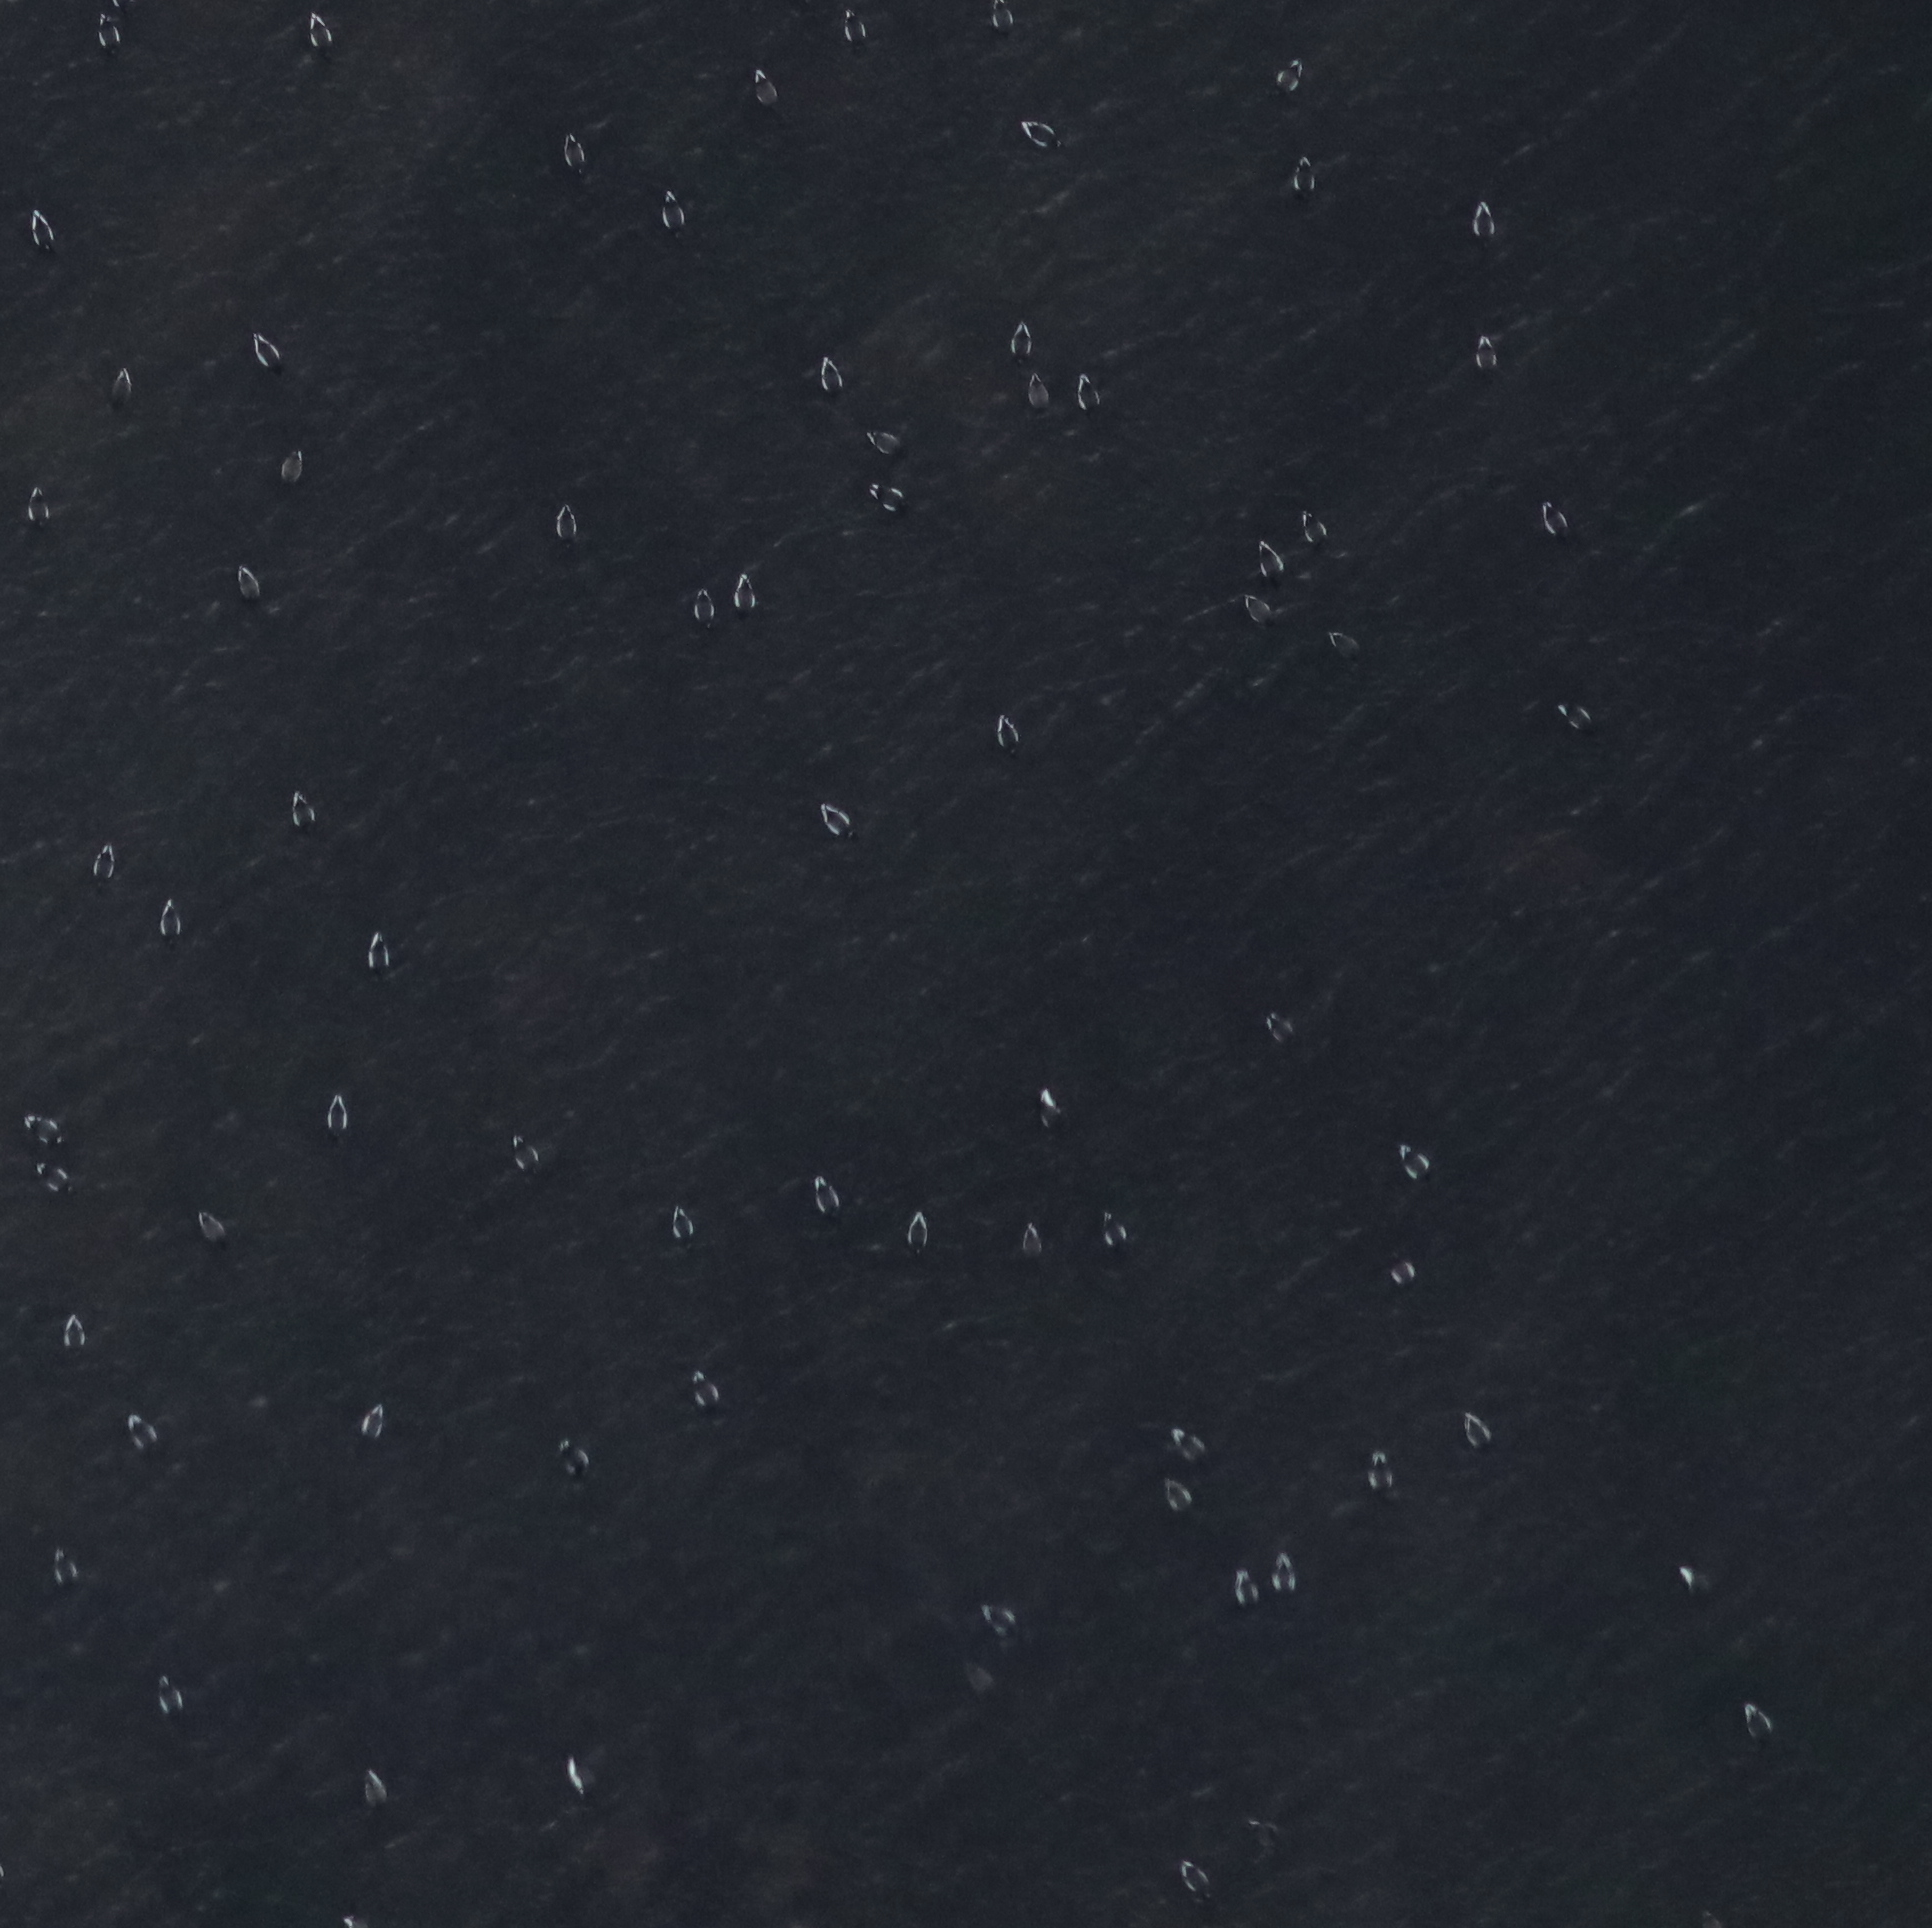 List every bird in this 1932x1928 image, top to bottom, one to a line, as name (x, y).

brant (1003, 19)
brant (857, 32)
brant (320, 35)
brant (106, 40)
brant (1287, 78)
brant (764, 90)
brant (1042, 135)
brant (574, 152)
brant (1305, 177)
brant (673, 213)
brant (1483, 225)
brant (42, 232)
brant (1022, 342)
brant (267, 352)
brant (1485, 355)
brant (832, 376)
brant (121, 387)
brant (1037, 390)
brant (1087, 392)
brant (886, 440)
brant (294, 468)
brant (890, 497)
brant (36, 507)
brant (1555, 520)
brant (567, 525)
brant (1314, 531)
brant (1269, 561)
brant (251, 585)
brant (744, 594)
brant (701, 606)
brant (1260, 612)
brant (1348, 643)
brant (1577, 717)
brant (1007, 736)
brant (302, 812)
brant (839, 822)
brant (104, 865)
brant (172, 921)
brant (380, 956)
brant (1279, 1027)
brant (1050, 1110)
brant (336, 1119)
brant (44, 1130)
brant (527, 1155)
brant (1414, 1163)
brant (56, 1179)
brant (827, 1199)
brant (682, 1226)
brant (212, 1230)
brant (1112, 1231)
brant (915, 1236)
brant (1029, 1240)
brant (1401, 1271)
brant (75, 1334)
brant (705, 1393)
brant (373, 1425)
brant (1477, 1432)
brant (143, 1438)
brant (1190, 1448)
brant (573, 1459)
brant (1379, 1476)
brant (1175, 1498)
brant (67, 1568)
brant (1692, 1576)
brant (1289, 1578)
brant (1248, 1592)
brant (1001, 1619)
brant (980, 1678)
brant (173, 1698)
brant (1756, 1721)
brant (576, 1769)
brant (371, 1790)
brant (1263, 1828)
brant (1195, 1881)